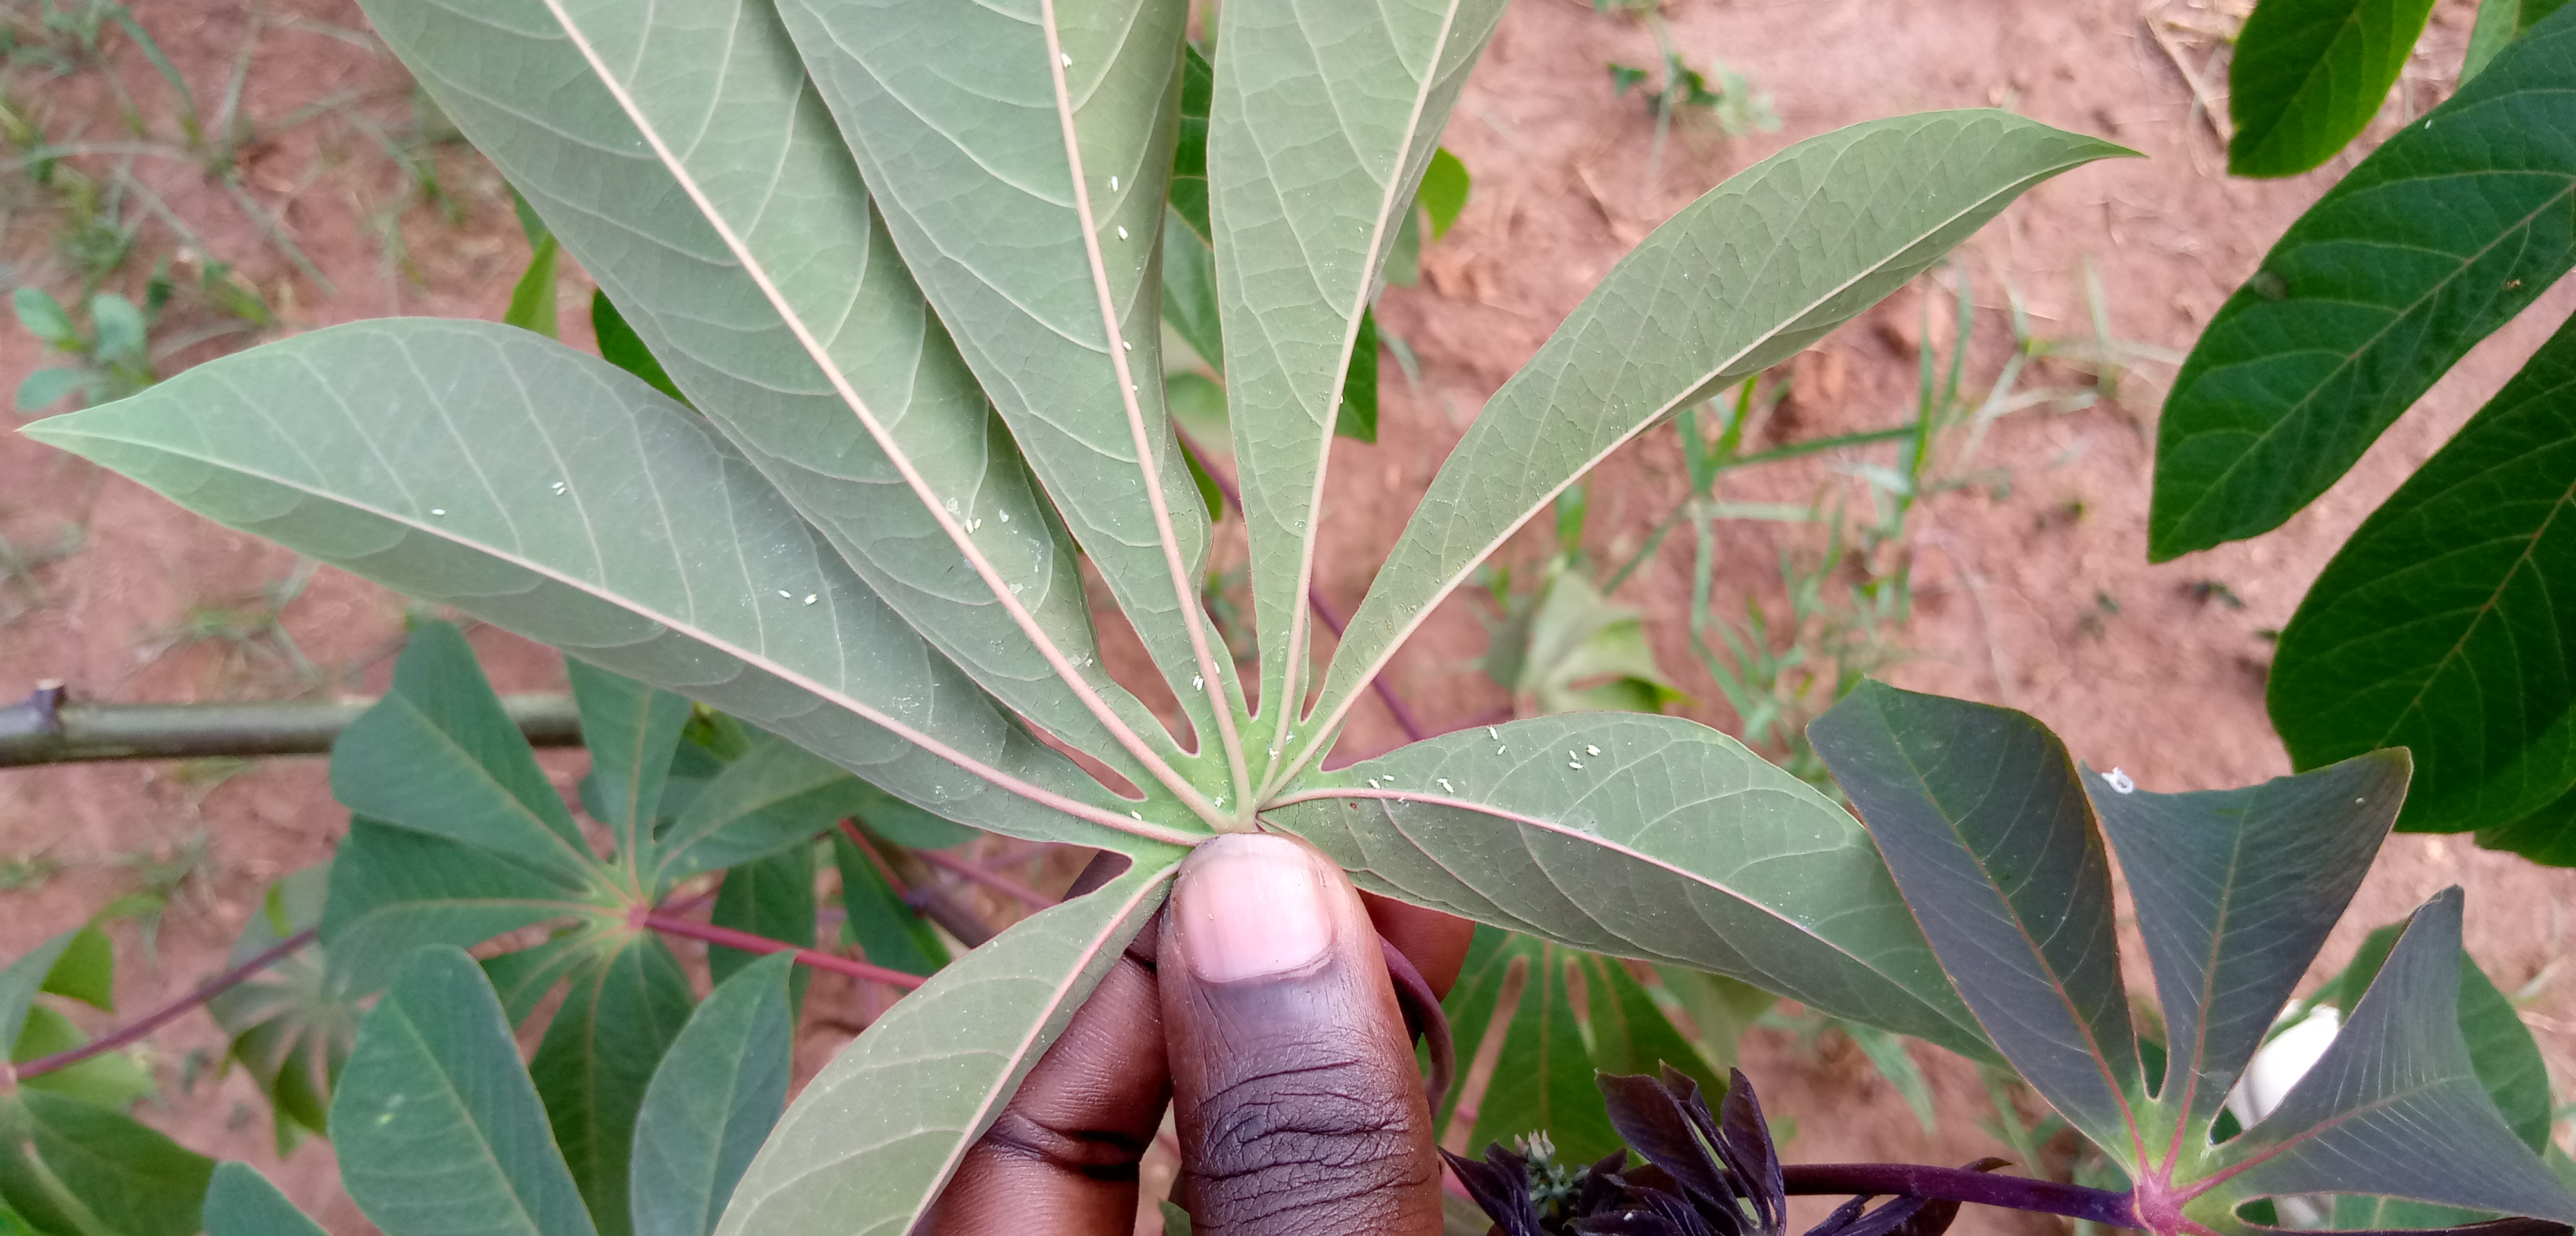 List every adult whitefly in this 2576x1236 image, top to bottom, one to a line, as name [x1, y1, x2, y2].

whitefly [1060, 53, 1074, 68]
whitefly [1110, 174, 1122, 193]
whitefly [1116, 225, 1130, 241]
whitefly [1121, 340, 1133, 350]
whitefly [551, 480, 563, 489]
whitefly [556, 486, 569, 497]
whitefly [430, 507, 448, 516]
whitefly [965, 517, 973, 534]
whitefly [973, 517, 984, 530]
whitefly [778, 589, 792, 599]
whitefly [804, 592, 818, 606]
whitefly [1211, 660, 1223, 675]
whitefly [1191, 673, 1204, 692]
whitefly [1488, 725, 1499, 741]
whitefly [1285, 733, 1294, 742]
whitefly [1586, 742, 1602, 757]
whitefly [1496, 744, 1508, 756]
whitefly [1267, 746, 1282, 761]
whitefly [1567, 747, 1580, 761]
whitefly [1567, 761, 1584, 771]
whitefly [1382, 773, 1397, 782]
whitefly [1368, 776, 1382, 790]
whitefly [1435, 777, 1448, 783]
whitefly [1443, 783, 1455, 794]
whitefly [1214, 794, 1226, 809]
whitefly [1130, 809, 1145, 821]